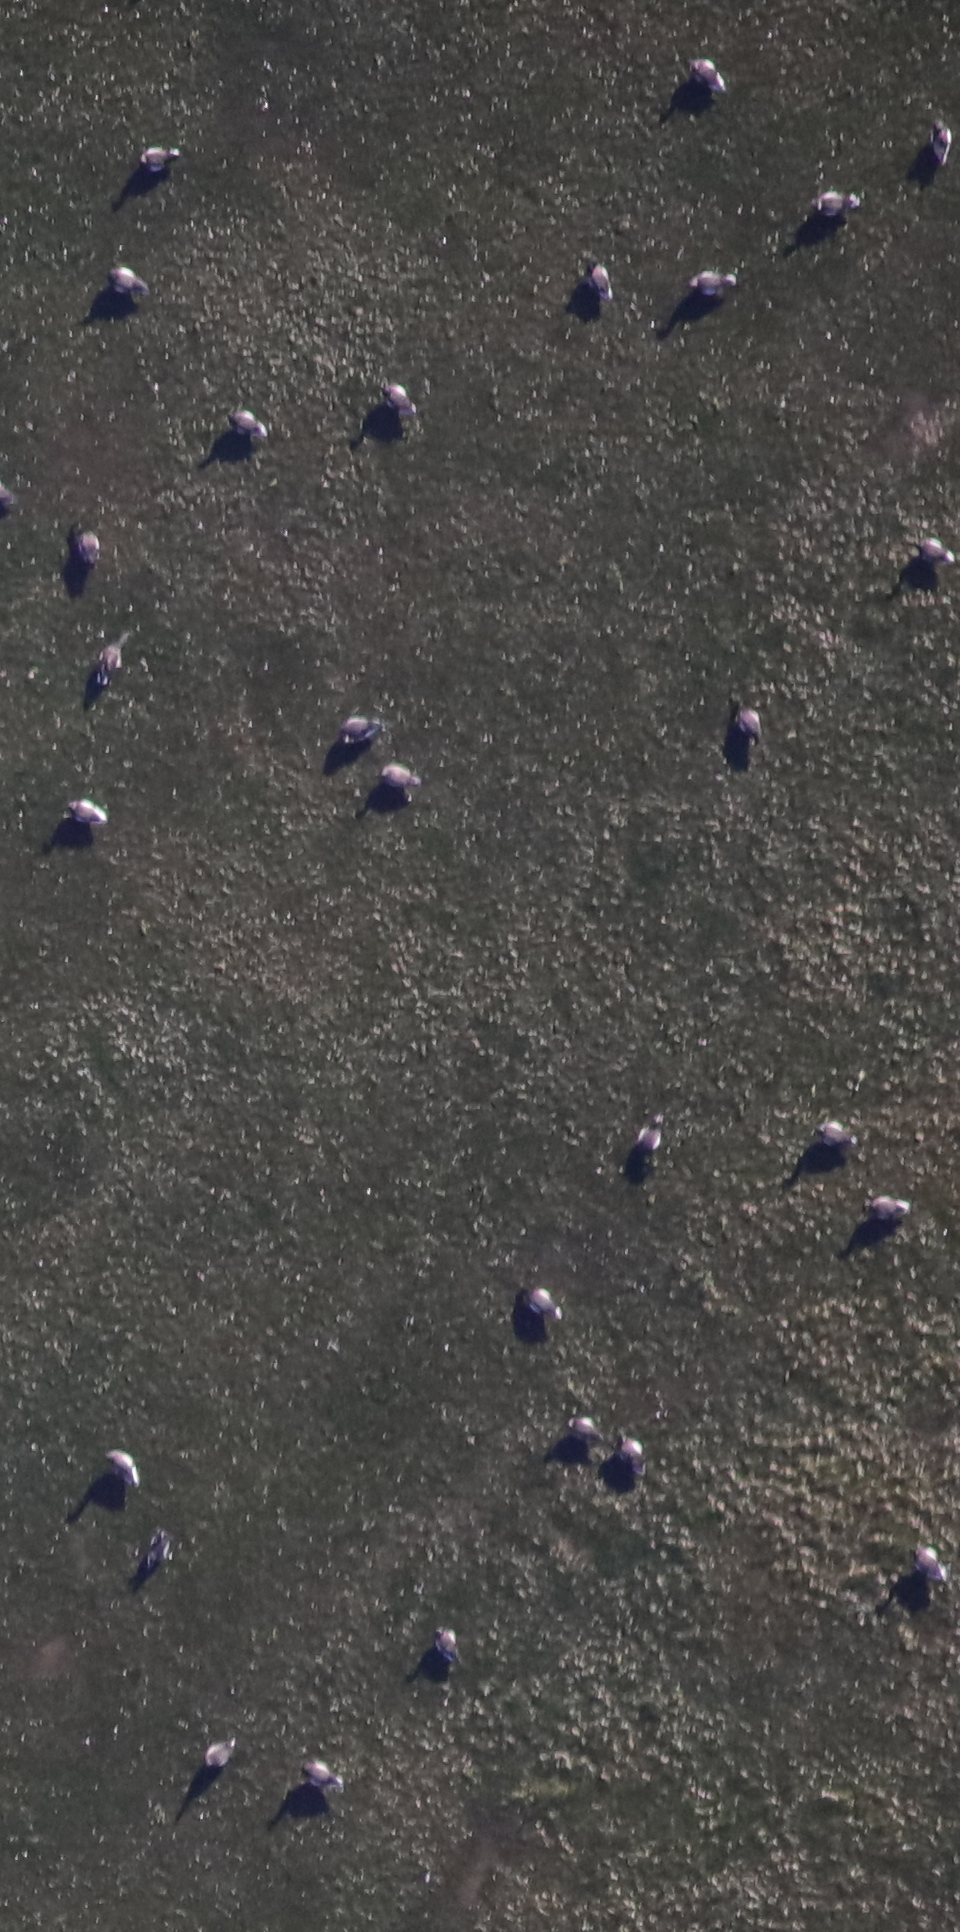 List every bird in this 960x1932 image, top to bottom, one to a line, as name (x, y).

brant (706, 77)
brant (941, 142)
brant (158, 160)
brant (835, 202)
brant (599, 279)
brant (125, 282)
brant (710, 283)
brant (395, 397)
brant (246, 424)
brant (88, 545)
brant (934, 549)
brant (107, 659)
brant (749, 721)
brant (358, 729)
brant (401, 775)
brant (87, 814)
brant (834, 1135)
brant (651, 1138)
brant (887, 1210)
brant (541, 1303)
brant (580, 1428)
brant (629, 1453)
brant (128, 1468)
brant (159, 1550)
brant (934, 1565)
brant (451, 1644)
brant (219, 1754)
brant (321, 1776)